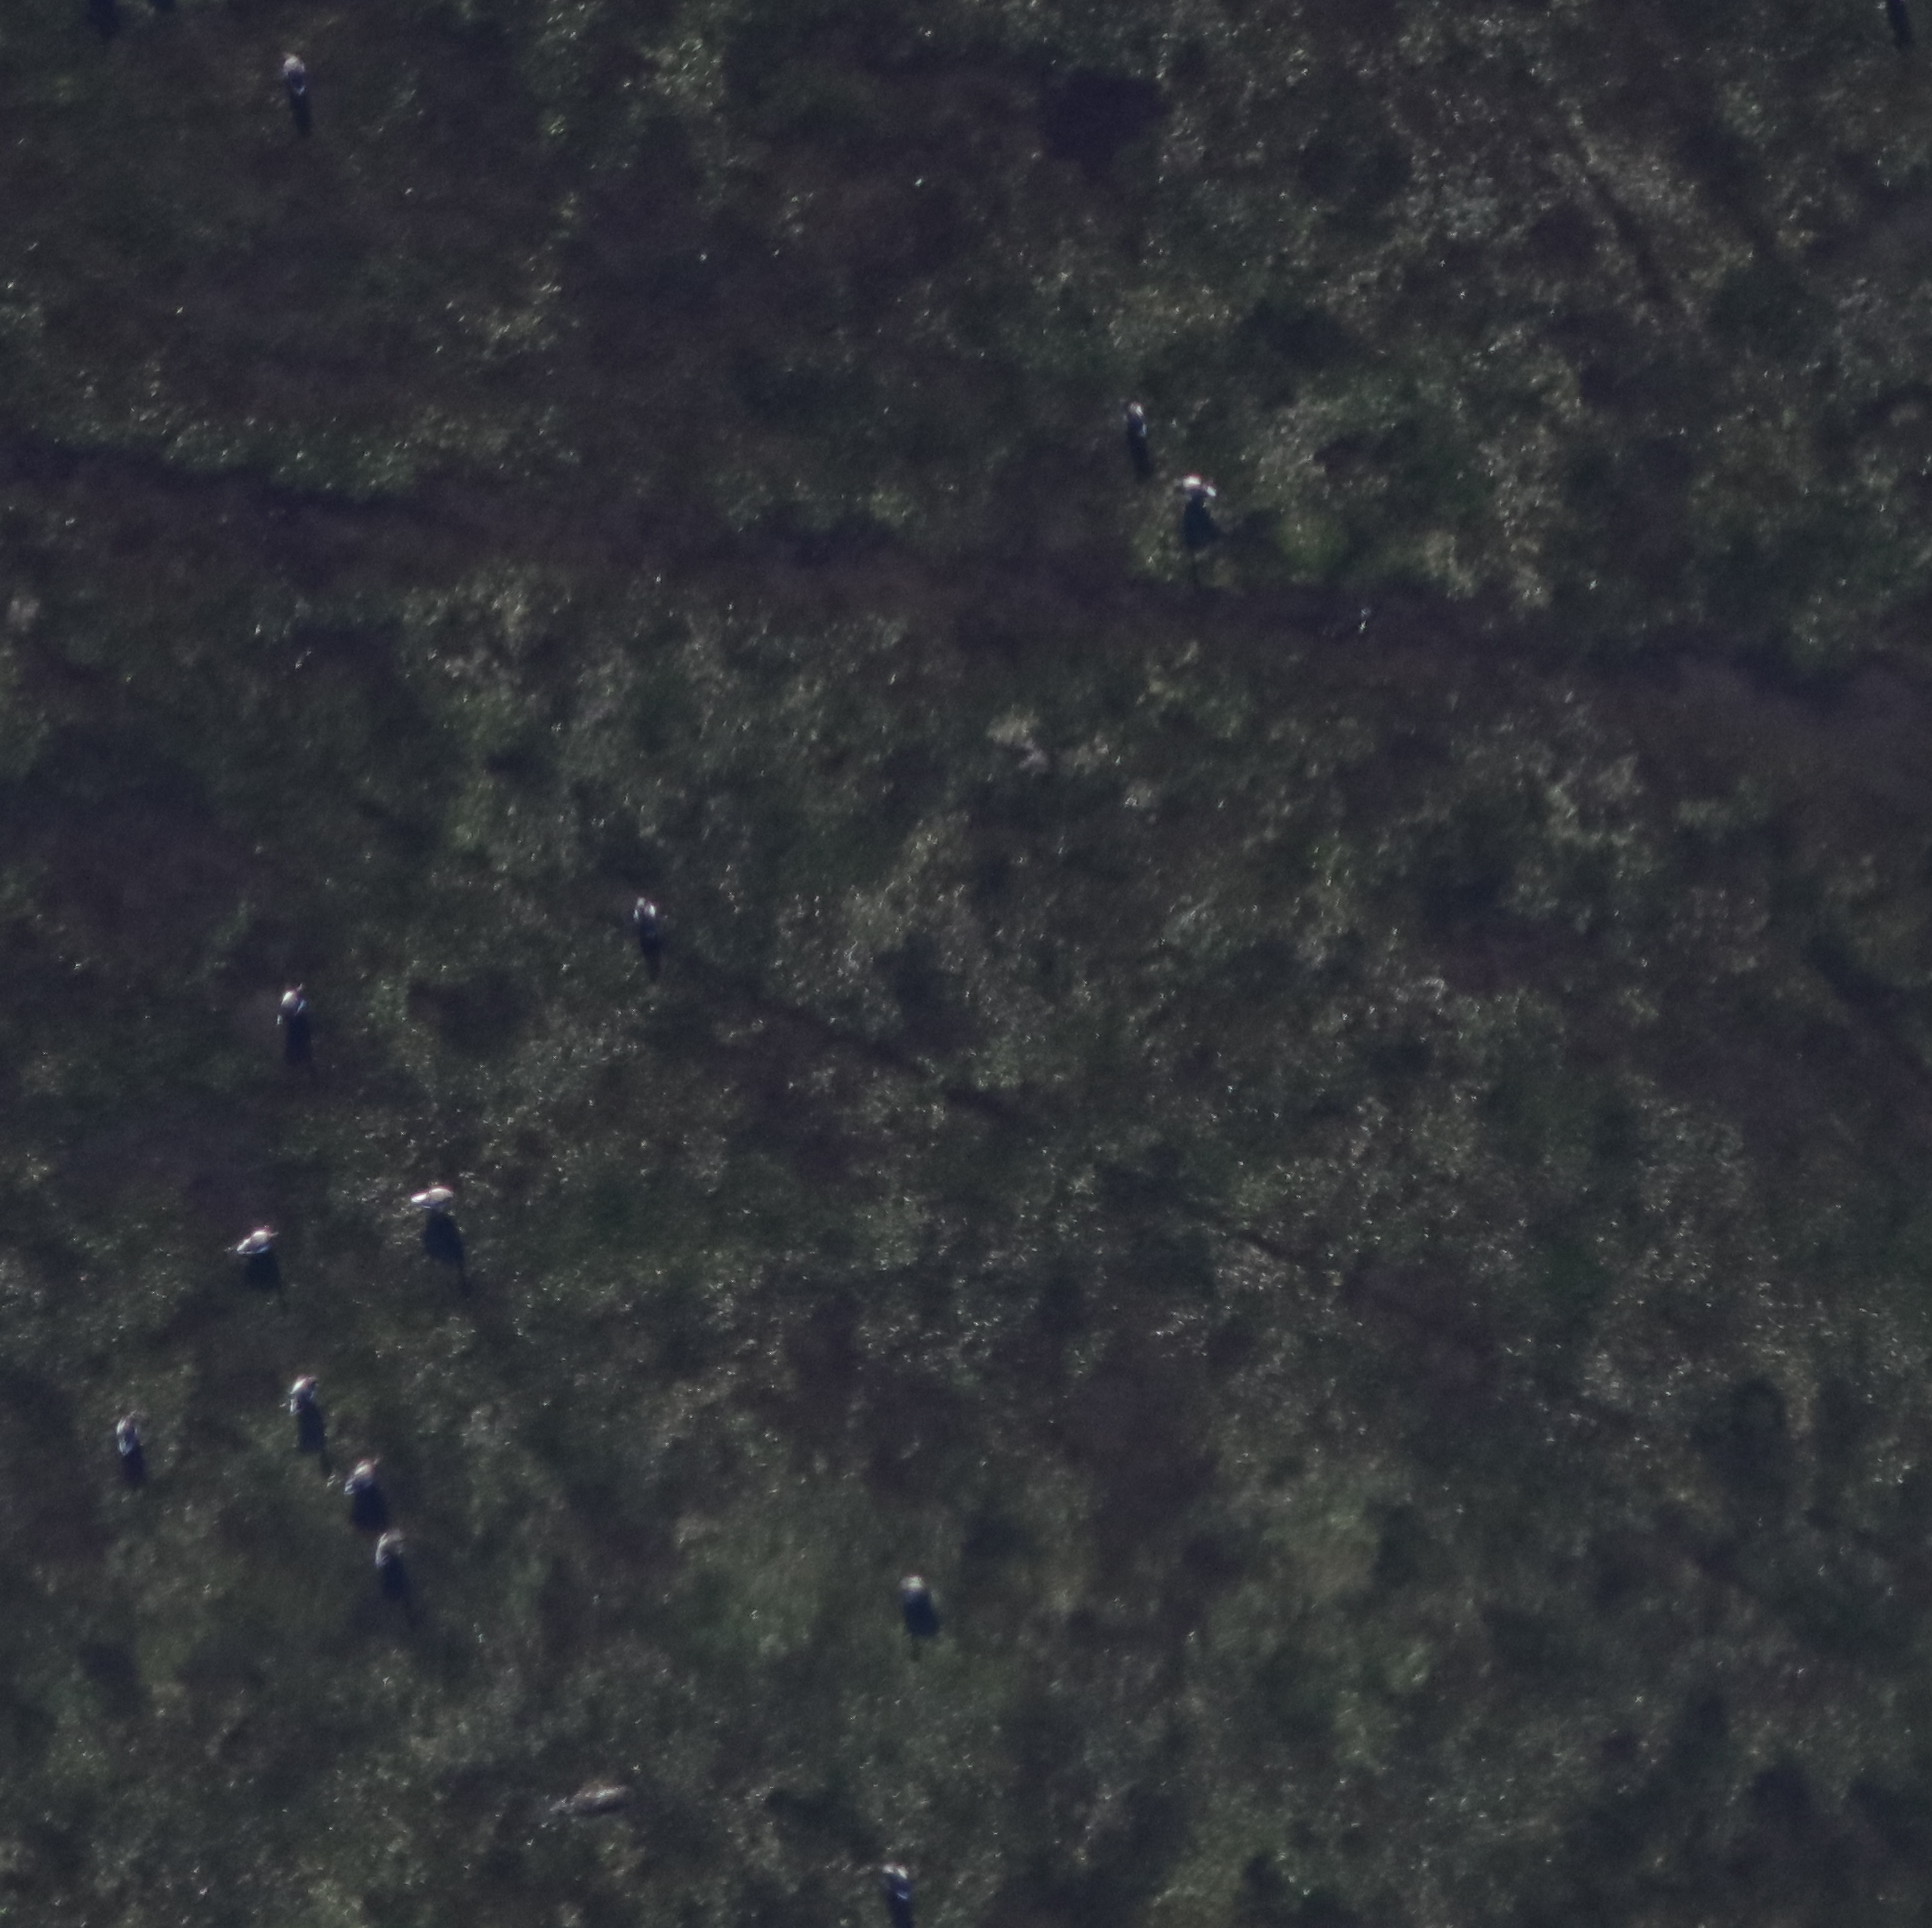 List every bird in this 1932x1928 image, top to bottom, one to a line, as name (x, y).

brant (297, 70)
brant (1131, 416)
brant (1195, 481)
brant (648, 924)
brant (292, 1004)
brant (434, 1202)
brant (260, 1240)
brant (303, 1393)
brant (128, 1433)
brant (364, 1473)
brant (401, 1557)
brant (910, 1591)
brant (909, 1891)